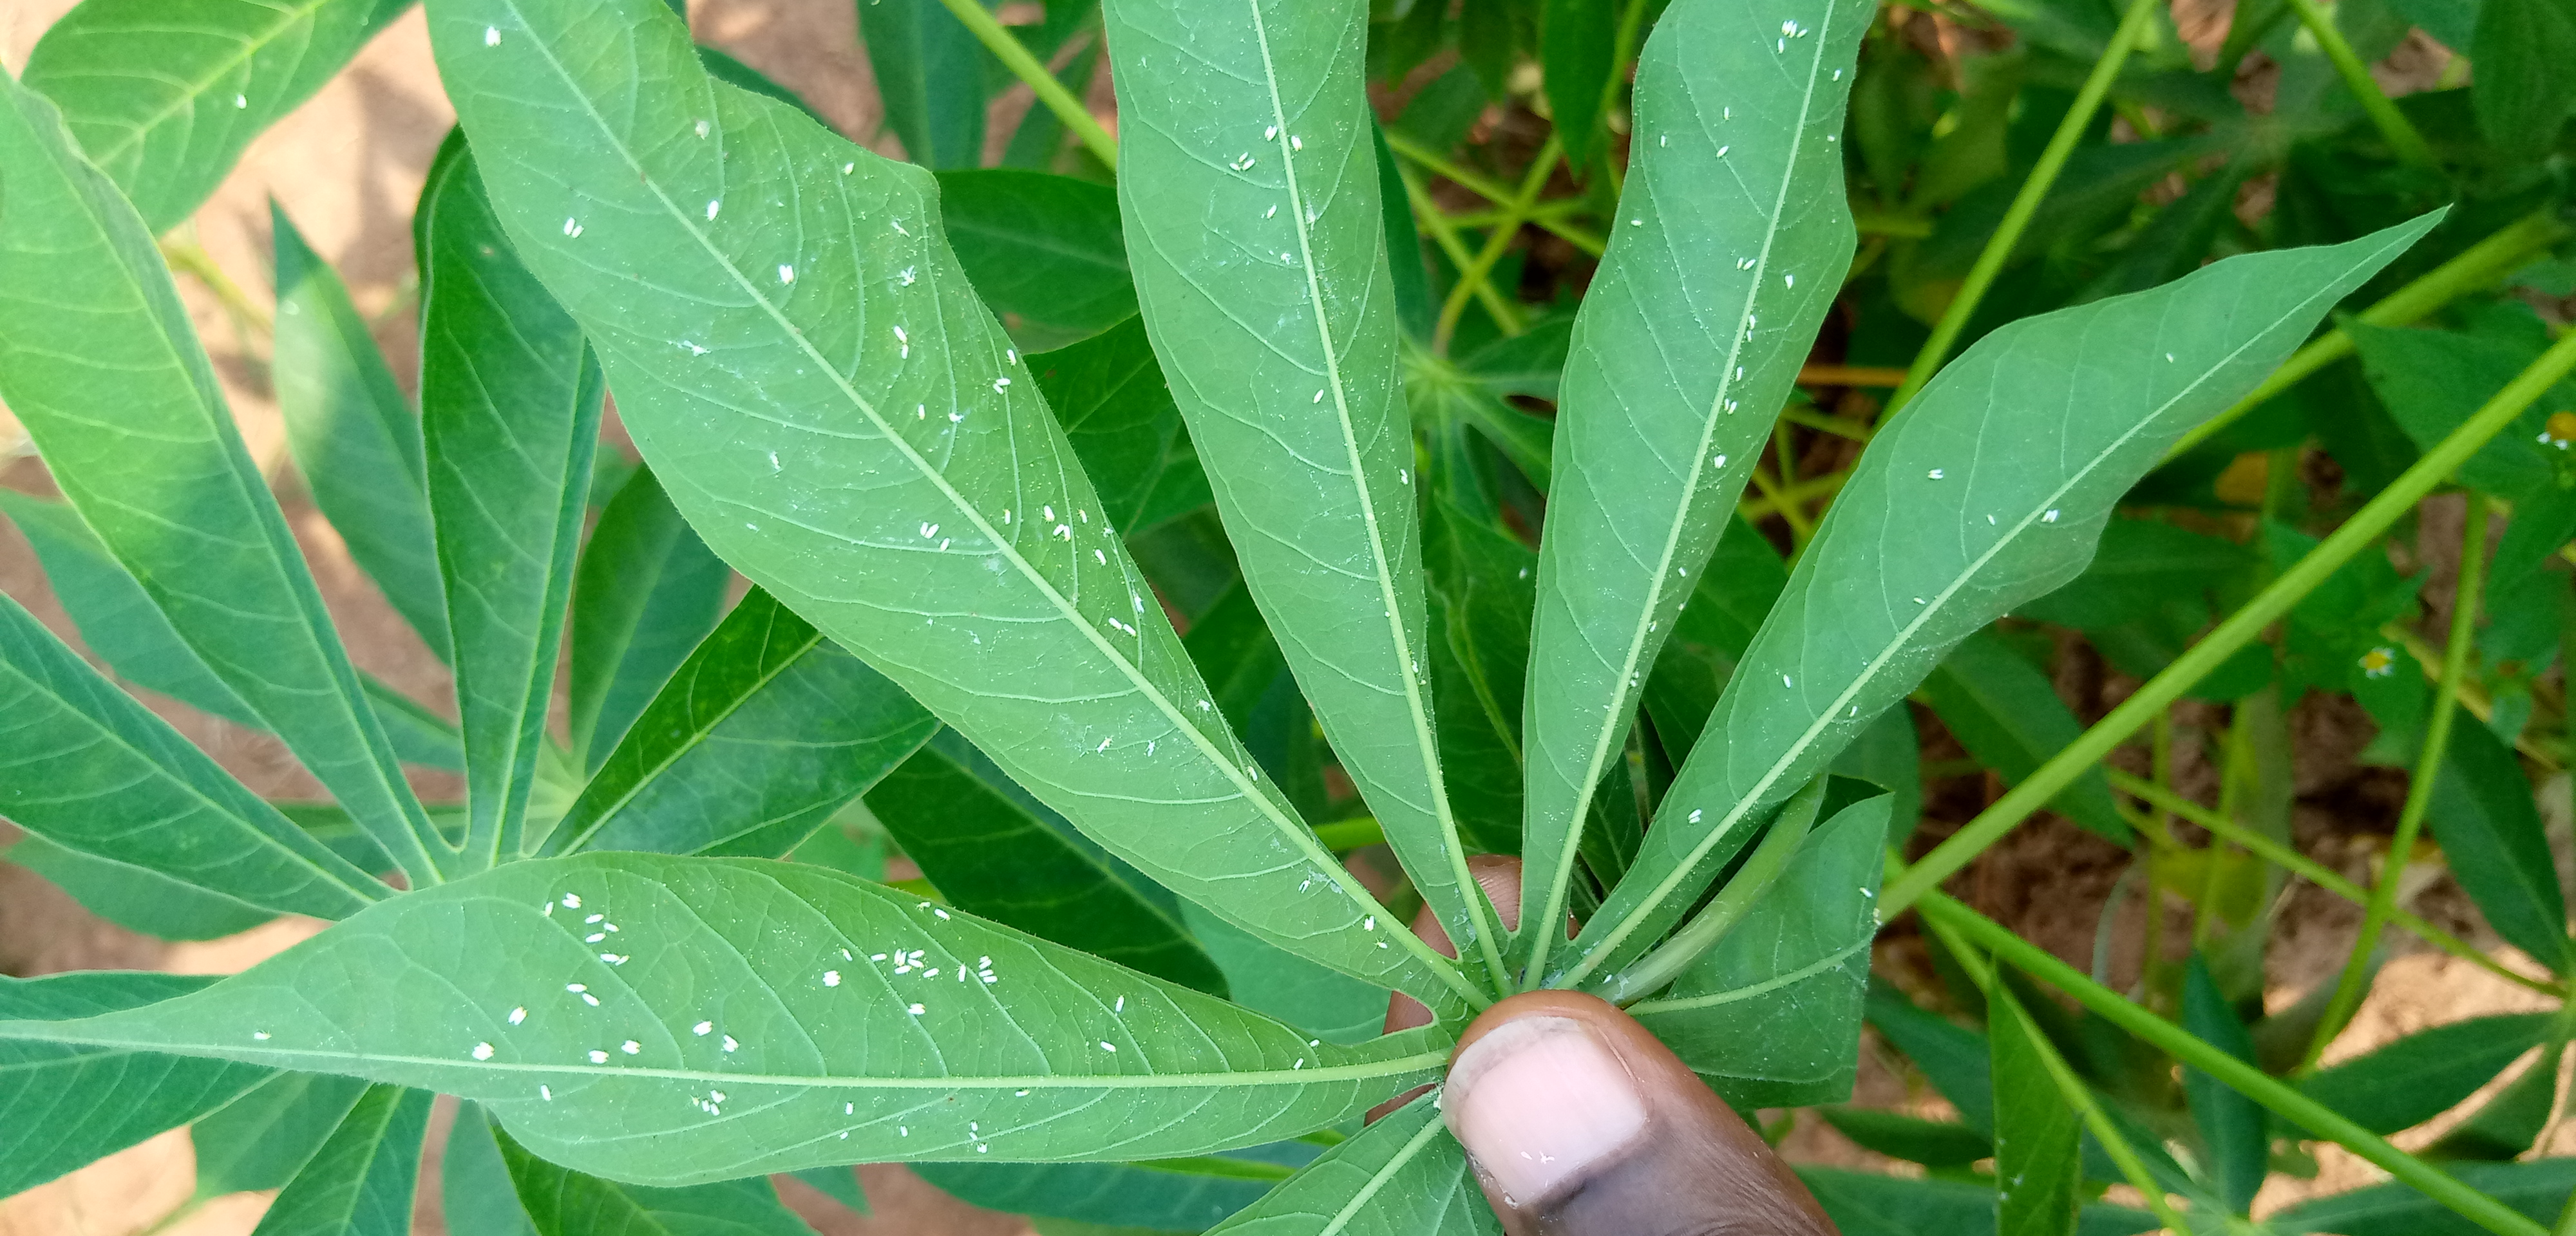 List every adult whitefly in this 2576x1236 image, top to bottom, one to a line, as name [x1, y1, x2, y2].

whitefly [1781, 19, 1788, 33]
whitefly [1786, 20, 1794, 37]
whitefly [1790, 23, 1799, 40]
whitefly [484, 24, 495, 48]
whitefly [1797, 27, 1808, 39]
whitefly [495, 29, 502, 47]
whitefly [1776, 37, 1785, 55]
whitefly [1829, 68, 1842, 83]
whitefly [234, 91, 250, 113]
whitefly [1721, 104, 1730, 122]
whitefly [692, 117, 712, 141]
whitefly [1264, 124, 1273, 139]
whitefly [1267, 126, 1278, 142]
whitefly [1658, 133, 1667, 150]
whitefly [1825, 133, 1837, 144]
whitefly [1291, 135, 1298, 152]
whitefly [1296, 136, 1303, 151]
whitefly [1714, 144, 1731, 162]
whitefly [1238, 151, 1250, 163]
whitefly [1242, 158, 1257, 171]
whitefly [842, 161, 856, 176]
whitefly [1227, 162, 1240, 173]
whitefly [706, 198, 719, 223]
whitefly [1264, 203, 1278, 221]
whitefly [563, 216, 576, 237]
whitefly [1627, 218, 1643, 229]
whitefly [571, 224, 585, 241]
whitefly [1278, 251, 1294, 267]
whitefly [1735, 256, 1745, 272]
whitefly [1743, 258, 1756, 273]
whitefly [786, 263, 795, 285]
whitefly [898, 263, 918, 289]
whitefly [777, 264, 787, 287]
whitefly [1782, 273, 1794, 292]
whitefly [1748, 314, 1756, 330]
whitefly [893, 324, 909, 344]
whitefly [1745, 329, 1753, 342]
whitefly [680, 337, 712, 359]
whitefly [900, 344, 909, 360]
whitefly [1006, 348, 1018, 368]
whitefly [2163, 350, 2176, 364]
whitefly [1734, 365, 1743, 384]
whitefly [995, 377, 1012, 388]
whitefly [991, 382, 1005, 396]
whitefly [1311, 388, 1326, 406]
whitefly [1723, 397, 1729, 412]
whitefly [1727, 400, 1738, 417]
whitefly [916, 402, 927, 422]
whitefly [946, 410, 964, 425]
whitefly [1712, 453, 1728, 471]
whitefly [1399, 467, 1408, 477]
whitefly [1927, 468, 1944, 474]
whitefly [1926, 474, 1945, 481]
whitefly [1401, 475, 1410, 486]
whitefly [1042, 504, 1056, 523]
whitefly [1002, 507, 1013, 527]
whitefly [1076, 507, 1090, 526]
whitefly [2040, 509, 2052, 523]
whitefly [2050, 509, 2058, 525]
whitefly [1985, 512, 1996, 527]
whitefly [918, 521, 929, 538]
whitefly [925, 522, 941, 541]
whitefly [1052, 523, 1065, 538]
whitefly [1064, 525, 1072, 543]
whitefly [1102, 526, 1116, 539]
whitefly [938, 536, 952, 554]
whitefly [1094, 548, 1108, 568]
whitefly [1676, 565, 1688, 579]
whitefly [1513, 566, 1533, 583]
whitefly [1132, 594, 1148, 615]
whitefly [1911, 595, 1927, 607]
whitefly [1674, 600, 1687, 617]
whitefly [1383, 610, 1392, 619]
whitefly [1108, 616, 1122, 634]
whitefly [1647, 620, 1658, 634]
whitefly [1122, 623, 1137, 640]
whitefly [1411, 663, 1419, 674]
whitefly [1631, 670, 1640, 679]
whitefly [1781, 672, 1794, 689]
whitefly [1418, 679, 1430, 687]
whitefly [1629, 679, 1638, 689]
whitefly [1193, 698, 1211, 713]
whitefly [1846, 704, 1859, 720]
whitefly [1094, 735, 1115, 754]
whitefly [1144, 736, 1159, 758]
whitefly [1245, 764, 1261, 782]
whitefly [1687, 808, 1703, 821]
whitefly [1688, 816, 1701, 827]
whitefly [1296, 878, 1311, 895]
whitefly [1855, 881, 1877, 903]
whitefly [565, 892, 583, 903]
whitefly [561, 898, 582, 910]
whitefly [914, 898, 932, 912]
whitefly [542, 899, 554, 920]
whitefly [934, 908, 952, 923]
whitefly [585, 912, 607, 926]
whitefly [1368, 915, 1376, 932]
whitefly [1363, 916, 1368, 933]
whitefly [602, 921, 621, 934]
whitefly [584, 932, 607, 944]
whitefly [1376, 939, 1389, 951]
whitefly [893, 946, 900, 964]
whitefly [839, 946, 855, 963]
whitefly [907, 948, 926, 960]
whitefly [900, 950, 906, 966]
whitefly [869, 951, 889, 963]
whitefly [599, 952, 620, 964]
whitefly [616, 954, 630, 969]
whitefly [980, 955, 989, 963]
whitefly [907, 959, 923, 969]
whitefly [979, 959, 992, 970]
whitefly [954, 962, 968, 984]
whitefly [894, 965, 913, 975]
whitefly [922, 966, 940, 980]
whitefly [978, 969, 994, 977]
whitefly [822, 969, 839, 977]
whitefly [1603, 973, 1613, 984]
whitefly [982, 976, 998, 985]
whitefly [822, 977, 842, 982]
whitefly [824, 981, 841, 988]
whitefly [564, 982, 588, 993]
whitefly [581, 992, 601, 1008]
whitefly [1113, 993, 1127, 1015]
whitefly [909, 1002, 926, 1009]
whitefly [508, 1006, 524, 1025]
whitefly [907, 1007, 925, 1016]
whitefly [515, 1009, 527, 1026]
whitefly [692, 1020, 714, 1034]
whitefly [697, 1025, 713, 1037]
whitefly [252, 1031, 272, 1041]
whitefly [723, 1034, 739, 1049]
whitefly [1307, 1037, 1321, 1050]
whitefly [624, 1039, 641, 1049]
whitefly [1098, 1039, 1118, 1054]
whitefly [473, 1040, 495, 1058]
whitefly [723, 1042, 736, 1054]
whitefly [621, 1045, 641, 1056]
whitefly [587, 1049, 610, 1057]
whitefly [472, 1050, 487, 1062]
whitefly [1291, 1056, 1306, 1072]
whitefly [589, 1056, 609, 1064]
whitefly [539, 1083, 556, 1102]
whitefly [1014, 1087, 1032, 1098]
whitefly [710, 1088, 728, 1104]
whitefly [690, 1093, 700, 1107]
whitefly [700, 1096, 711, 1114]
whitefly [844, 1099, 855, 1117]
whitefly [710, 1101, 721, 1118]
whitefly [969, 1119, 980, 1132]
whitefly [899, 1123, 910, 1139]
whitefly [837, 1130, 850, 1142]
whitefly [967, 1131, 980, 1143]
whitefly [981, 1140, 989, 1155]
whitefly [976, 1143, 981, 1155]